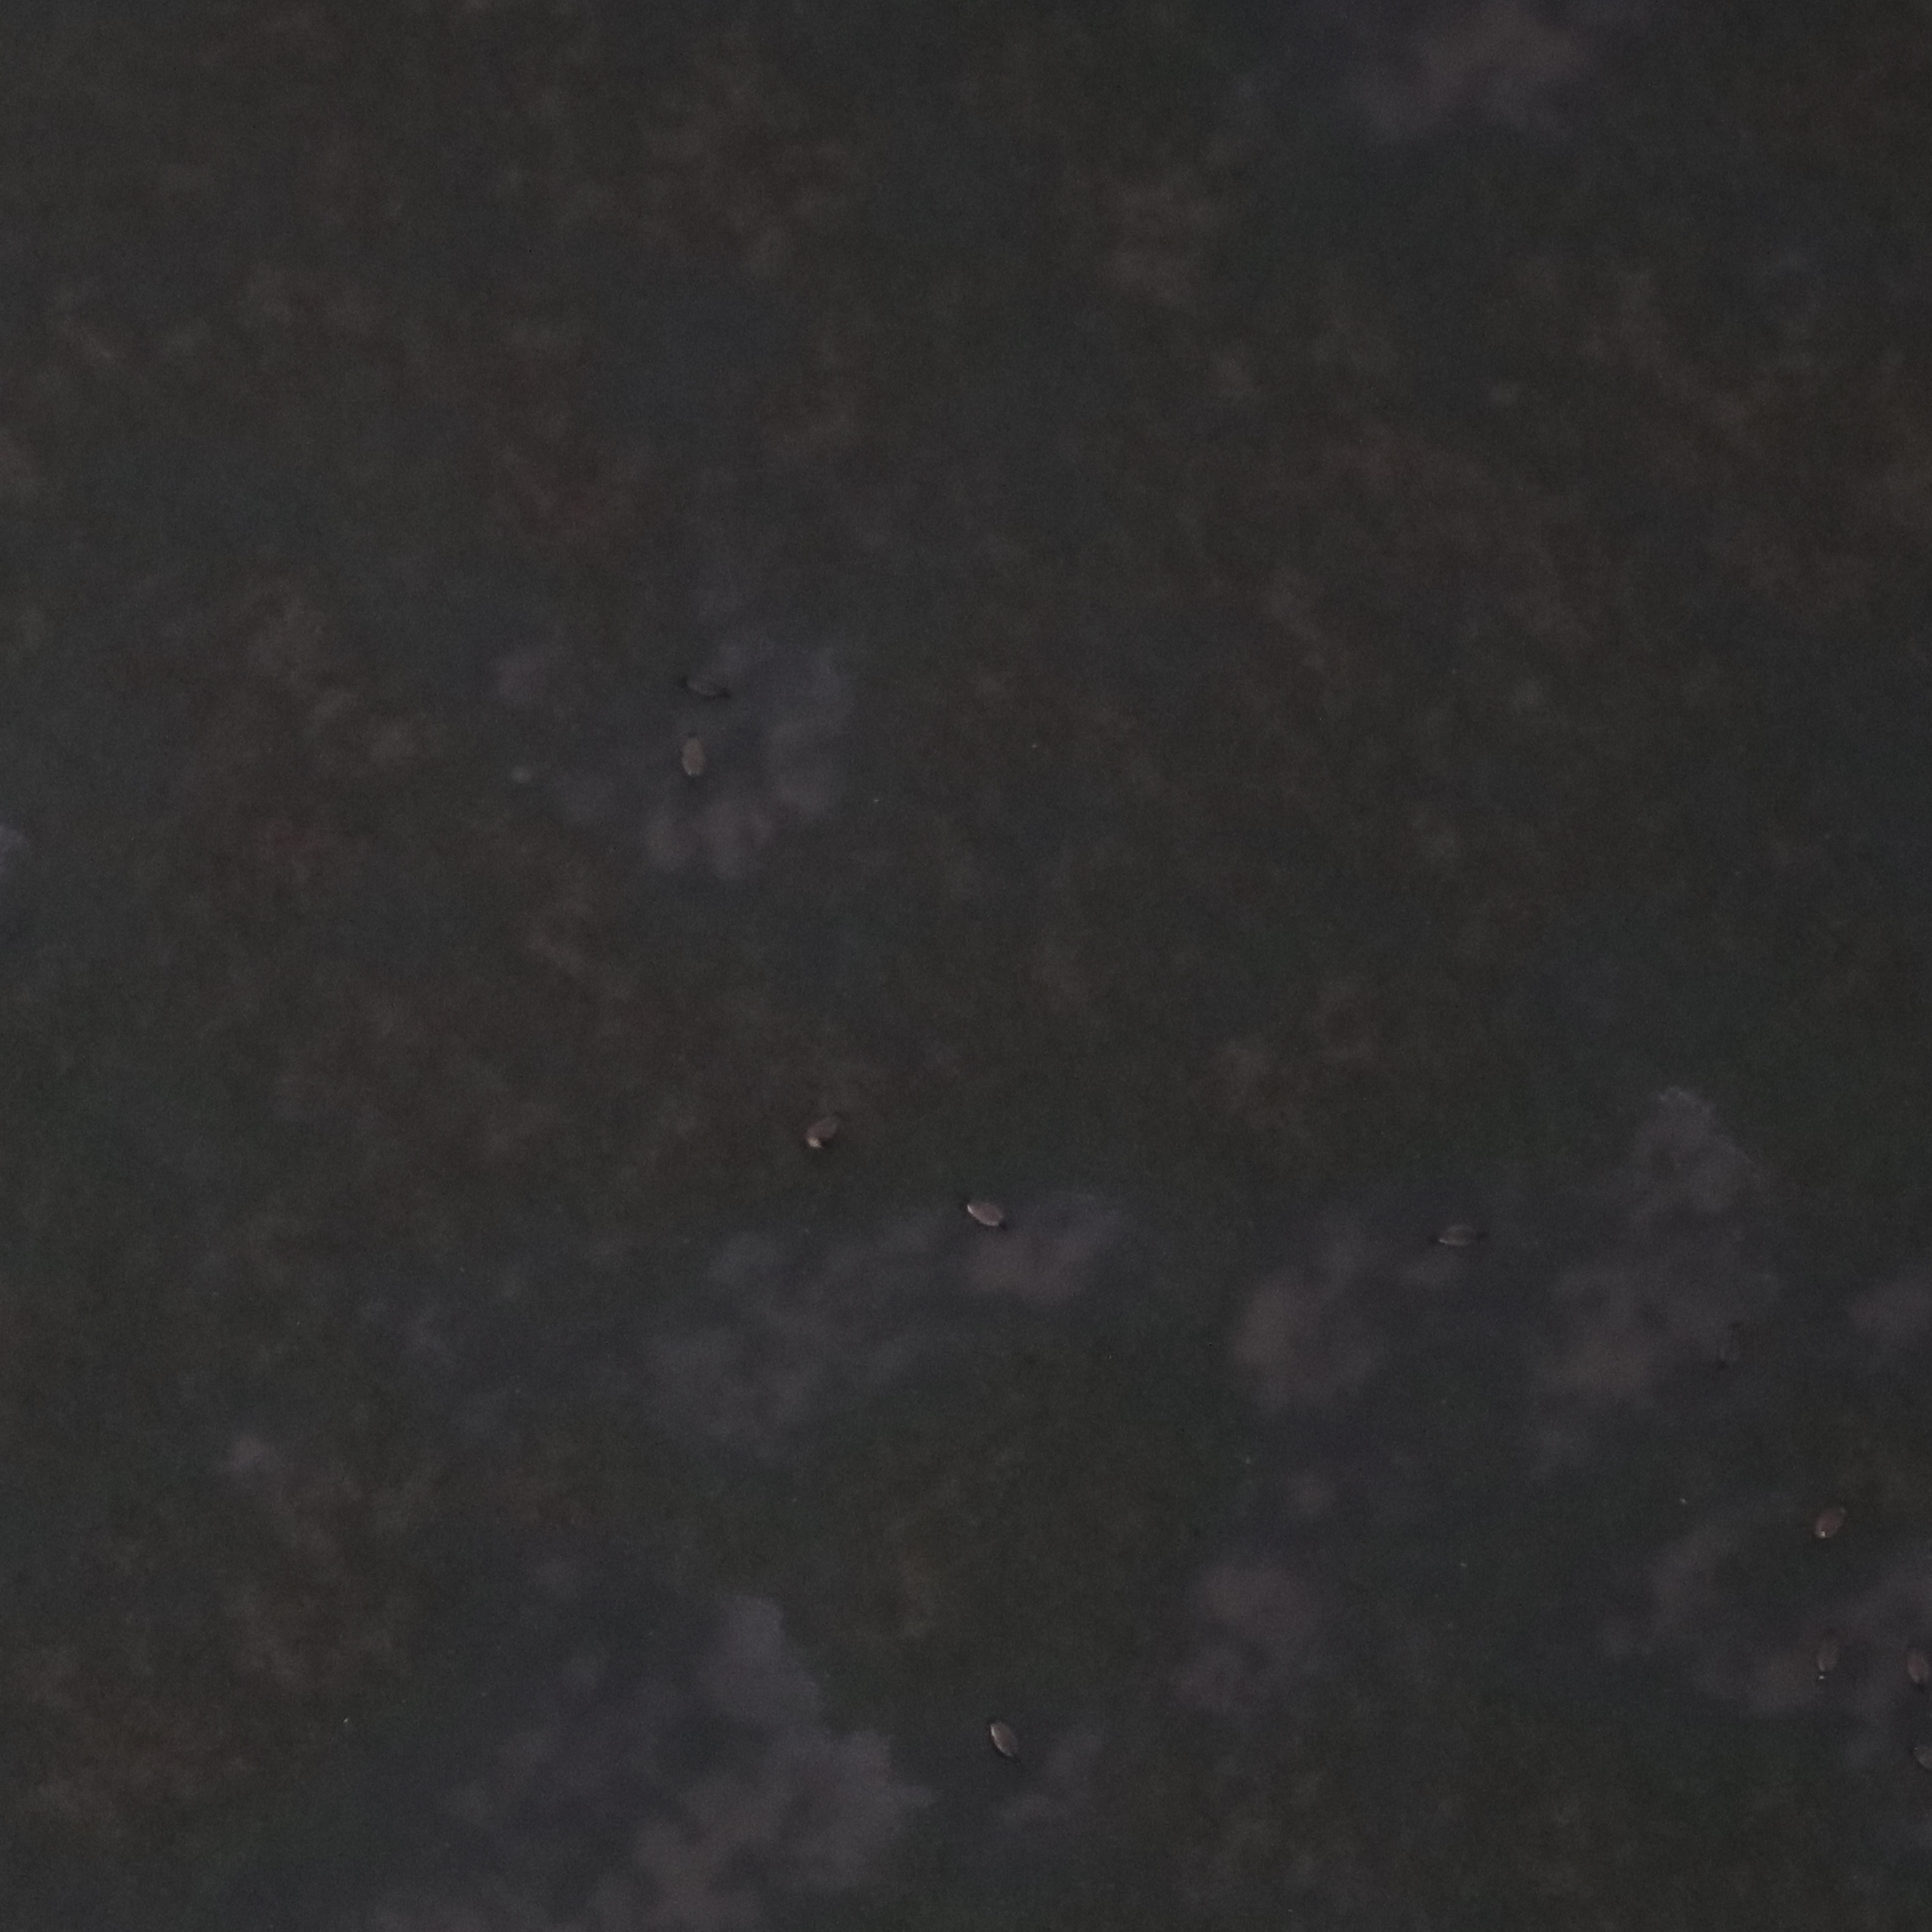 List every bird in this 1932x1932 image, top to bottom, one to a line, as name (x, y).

Canada goose (703, 684)
Canada goose (694, 765)
Canada goose (822, 1129)
Canada goose (986, 1212)
Canada goose (1456, 1236)
Canada goose (1730, 1345)
Canada goose (1832, 1523)
Canada goose (1831, 1655)
Canada goose (1920, 1674)
Canada goose (1006, 1738)